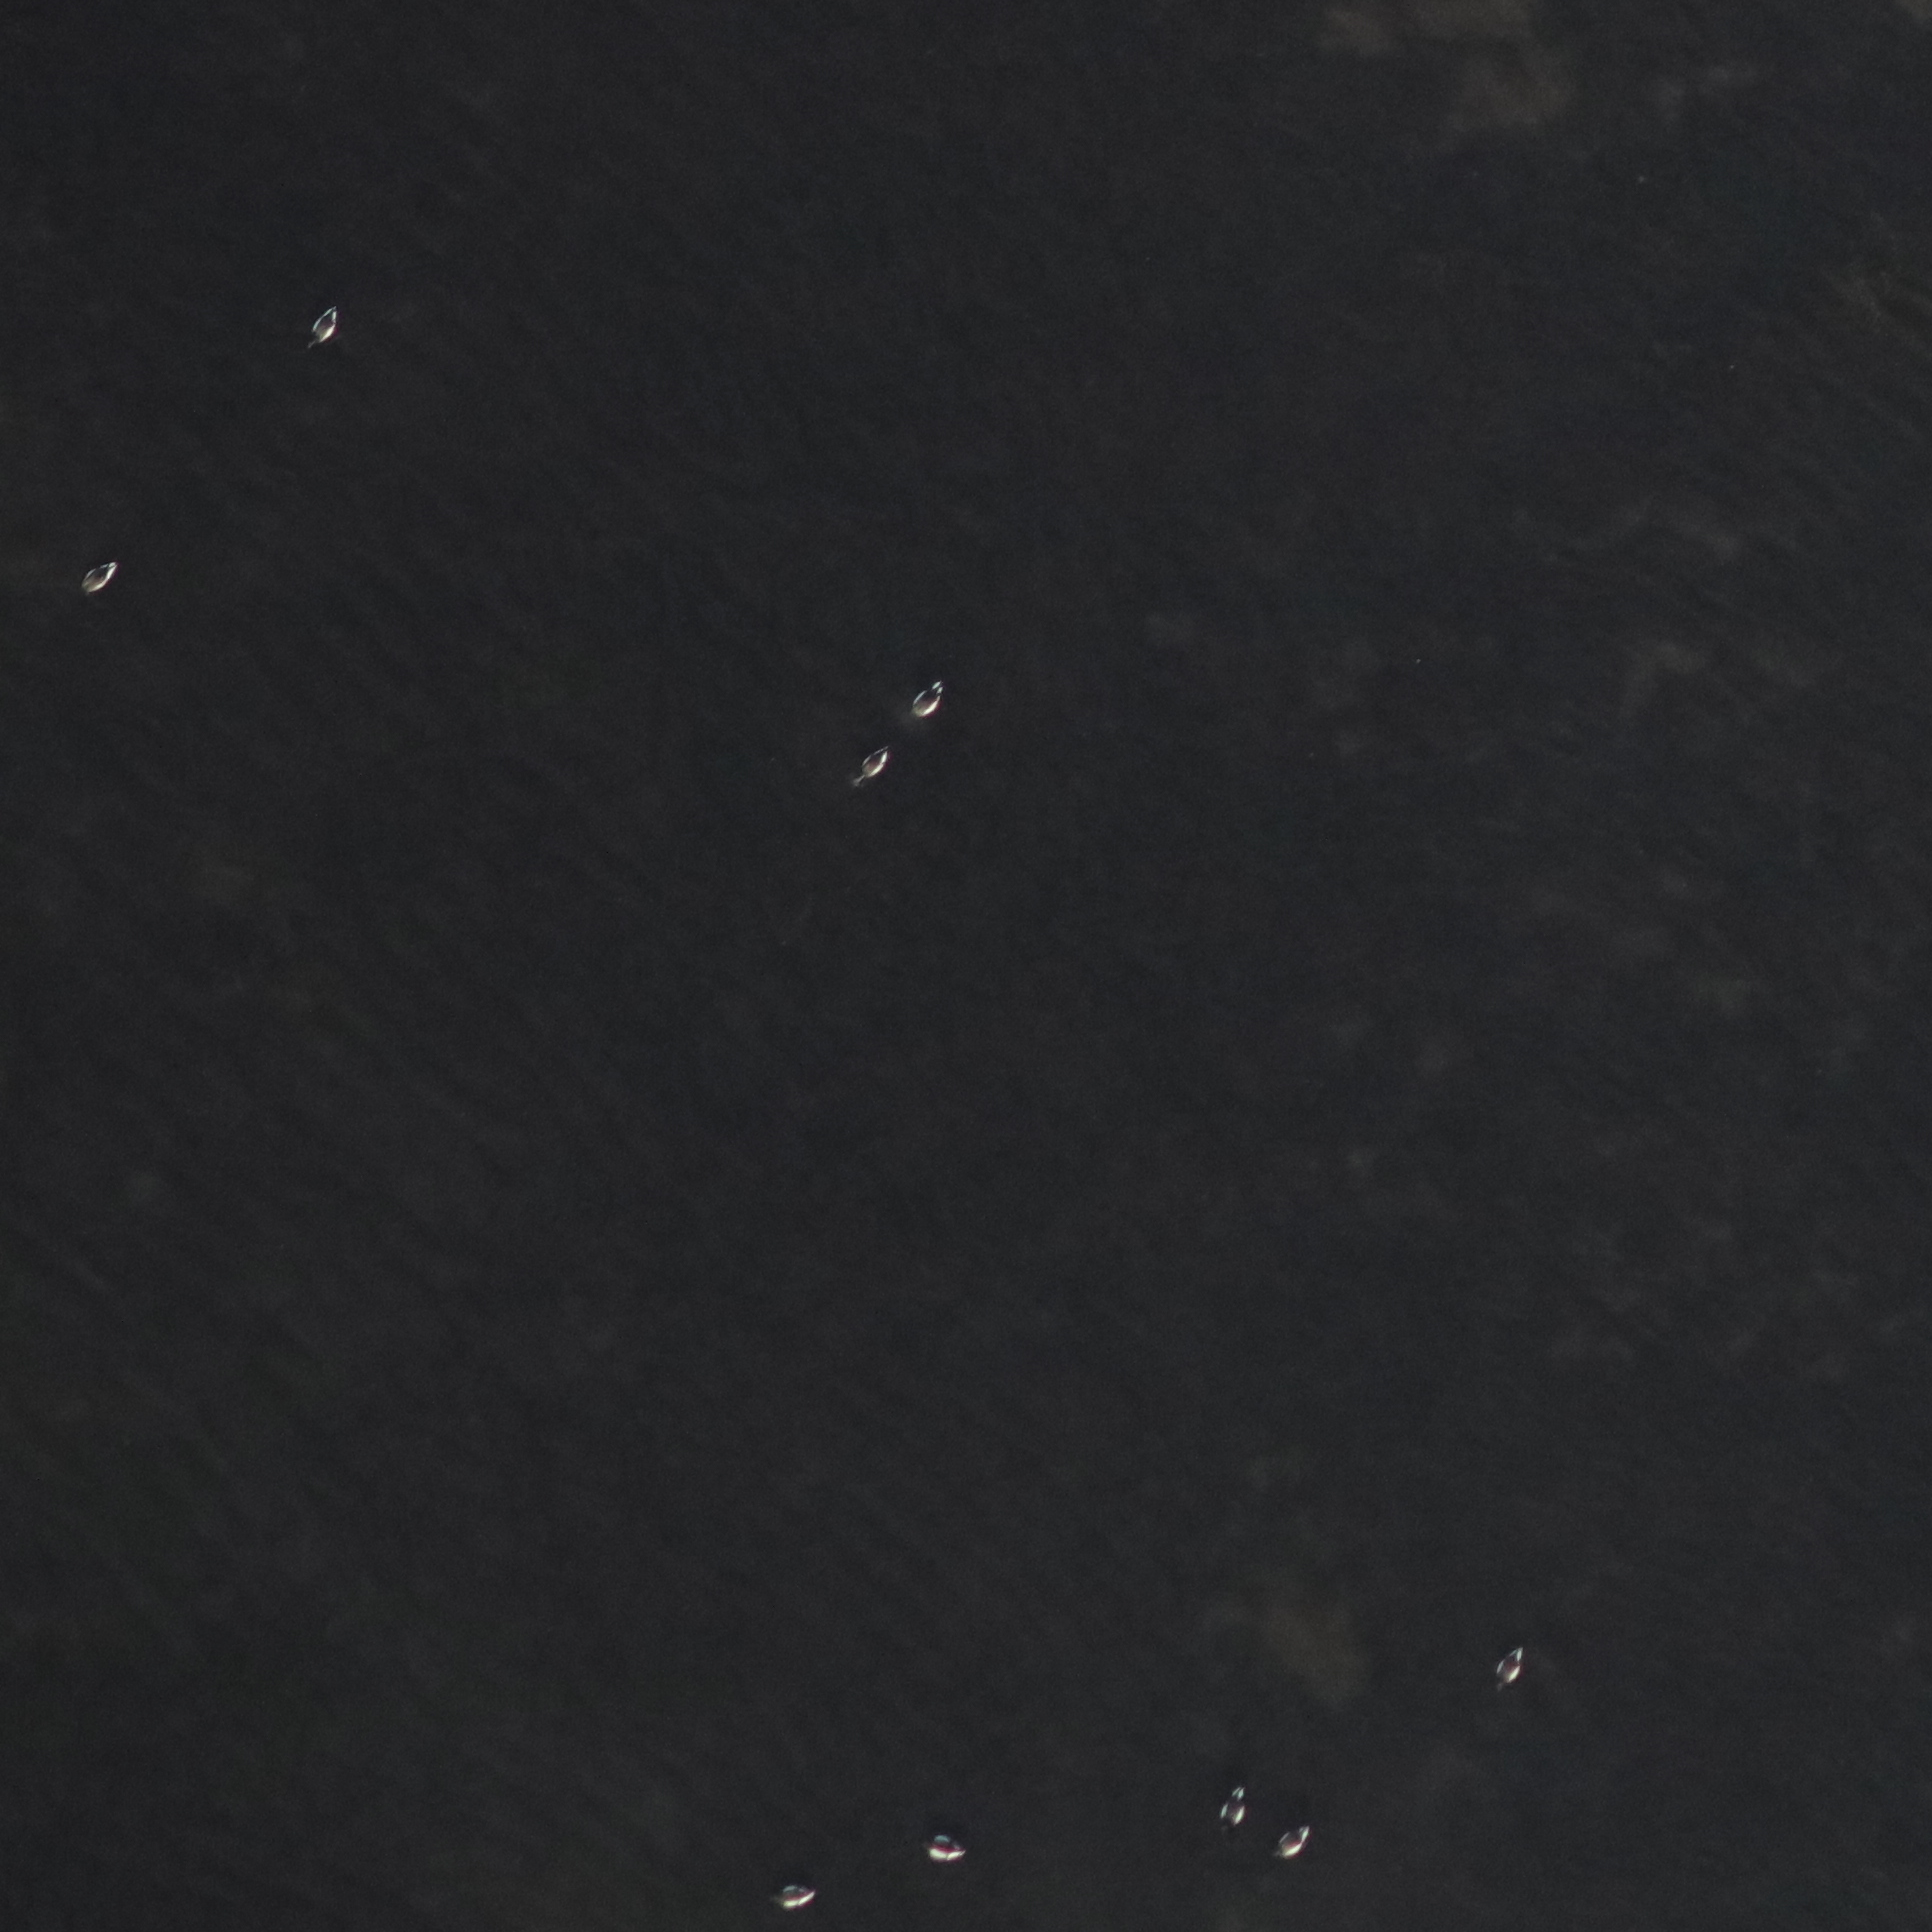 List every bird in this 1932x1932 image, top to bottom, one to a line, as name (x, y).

brant (324, 327)
brant (98, 580)
brant (925, 702)
brant (871, 765)
brant (1508, 1668)
brant (1232, 1810)
brant (1292, 1841)
brant (948, 1847)
brant (795, 1898)